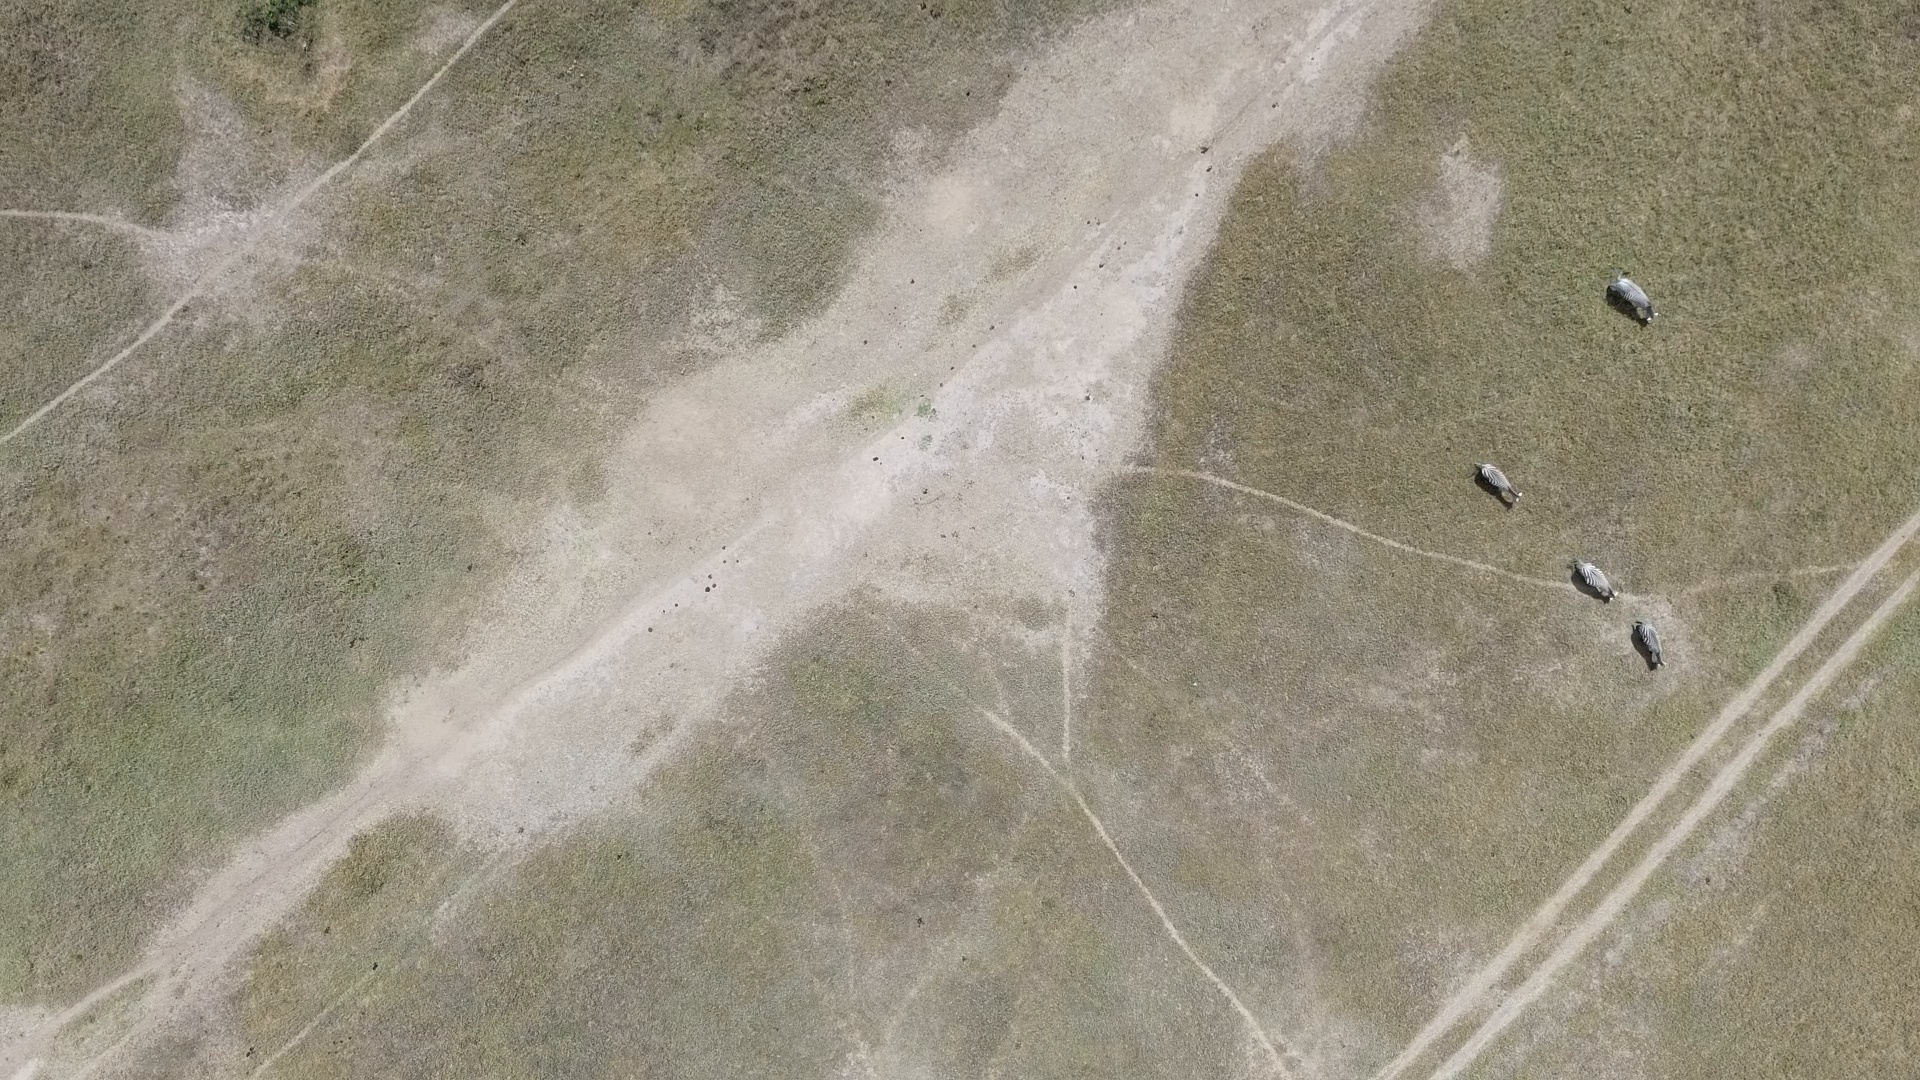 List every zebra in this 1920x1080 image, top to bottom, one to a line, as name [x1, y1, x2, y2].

zebra [1610, 275, 1655, 319]
zebra [1477, 464, 1519, 501]
zebra [1576, 561, 1614, 599]
zebra [1638, 621, 1665, 668]